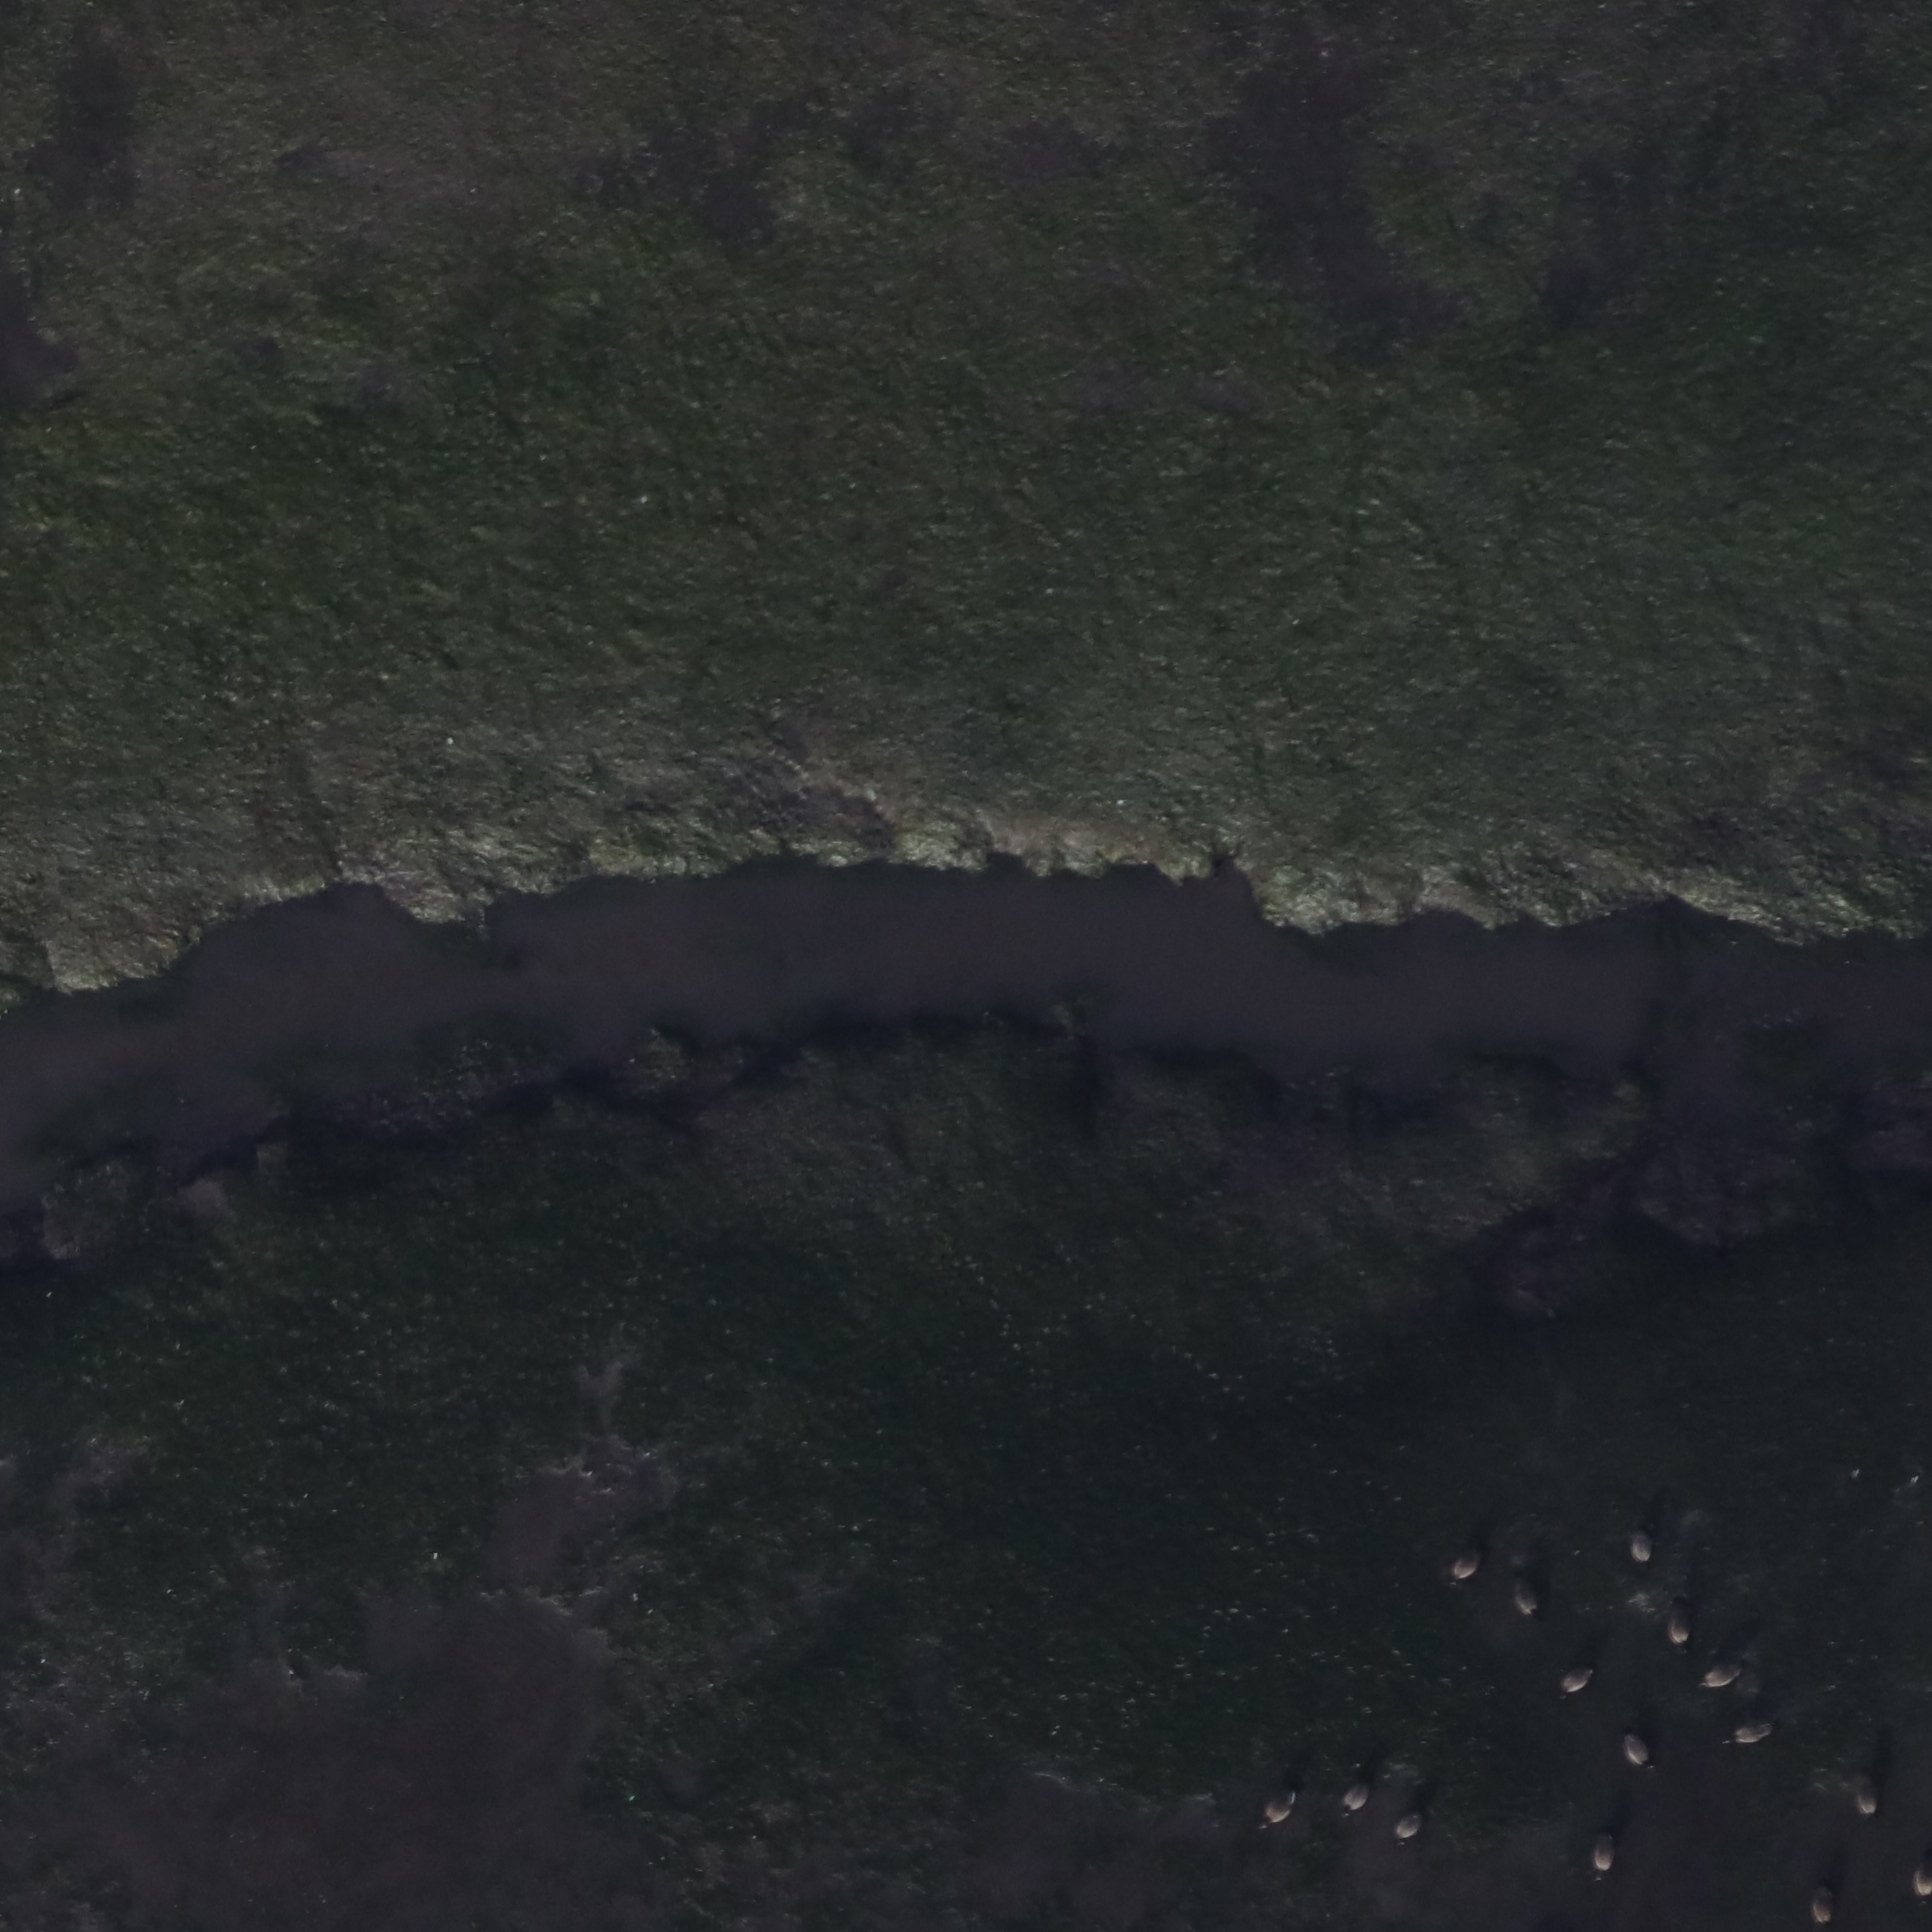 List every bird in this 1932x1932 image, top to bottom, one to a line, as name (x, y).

Canada goose (1640, 1548)
Canada goose (1466, 1566)
Canada goose (1525, 1599)
Canada goose (1680, 1629)
Canada goose (1721, 1676)
Canada goose (1579, 1681)
Canada goose (1750, 1735)
Canada goose (1637, 1749)
Canada goose (1360, 1798)
Canada goose (1872, 1800)
Canada goose (1280, 1808)
Canada goose (1408, 1828)
Canada goose (1606, 1857)
Canada goose (1924, 1879)
Canada goose (1825, 1909)